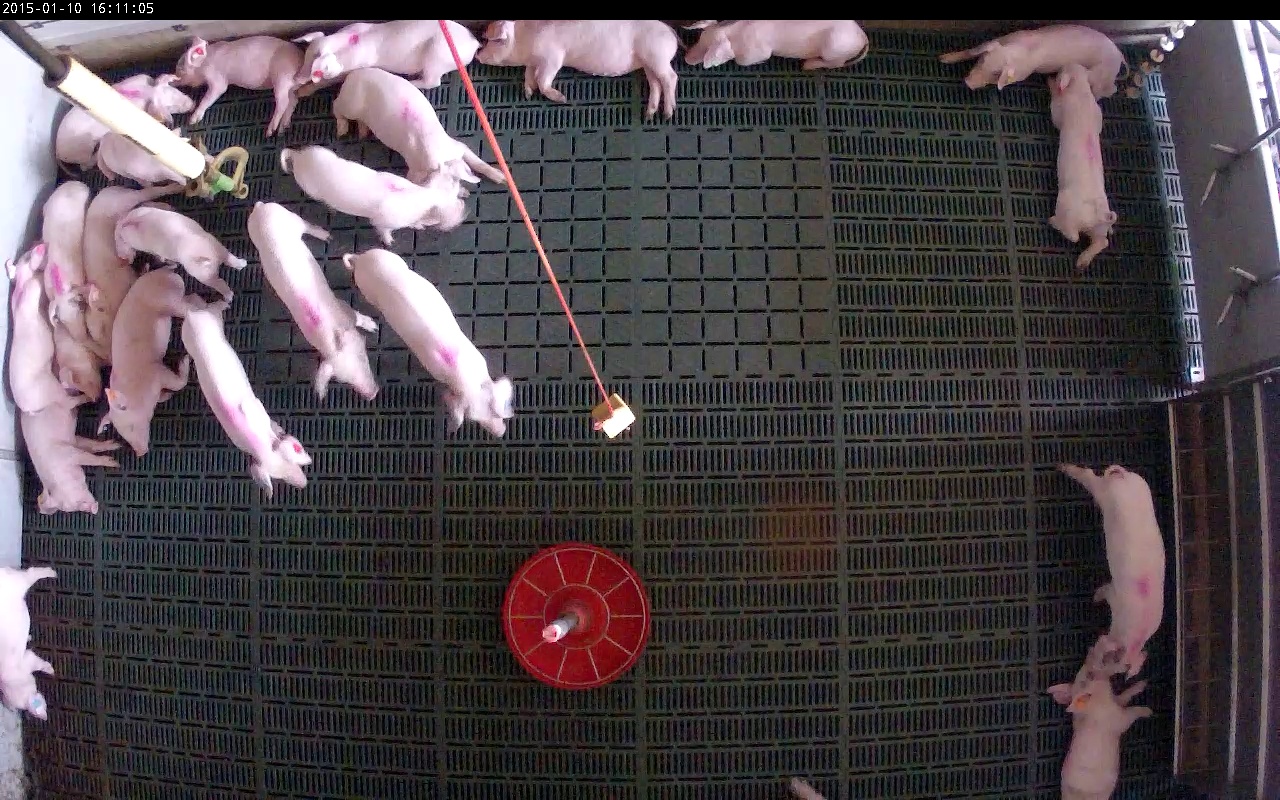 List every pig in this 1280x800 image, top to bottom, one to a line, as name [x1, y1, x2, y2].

pig [682, 19, 873, 75]
pig [291, 20, 479, 100]
pig [477, 20, 680, 124]
pig [941, 24, 1128, 104]
pig [170, 33, 306, 139]
pig [1047, 62, 1118, 273]
pig [334, 68, 504, 201]
pig [55, 71, 195, 178]
pig [97, 127, 192, 187]
pig [279, 145, 467, 248]
pig [40, 181, 89, 345]
pig [84, 181, 186, 357]
pig [248, 200, 382, 404]
pig [113, 206, 248, 303]
pig [4, 238, 92, 415]
pig [344, 251, 514, 440]
pig [98, 264, 206, 458]
pig [182, 298, 311, 501]
pig [53, 318, 109, 405]
pig [21, 401, 124, 516]
pig [1056, 463, 1166, 683]
pig [0, 565, 57, 722]
pig [1047, 647, 1154, 799]